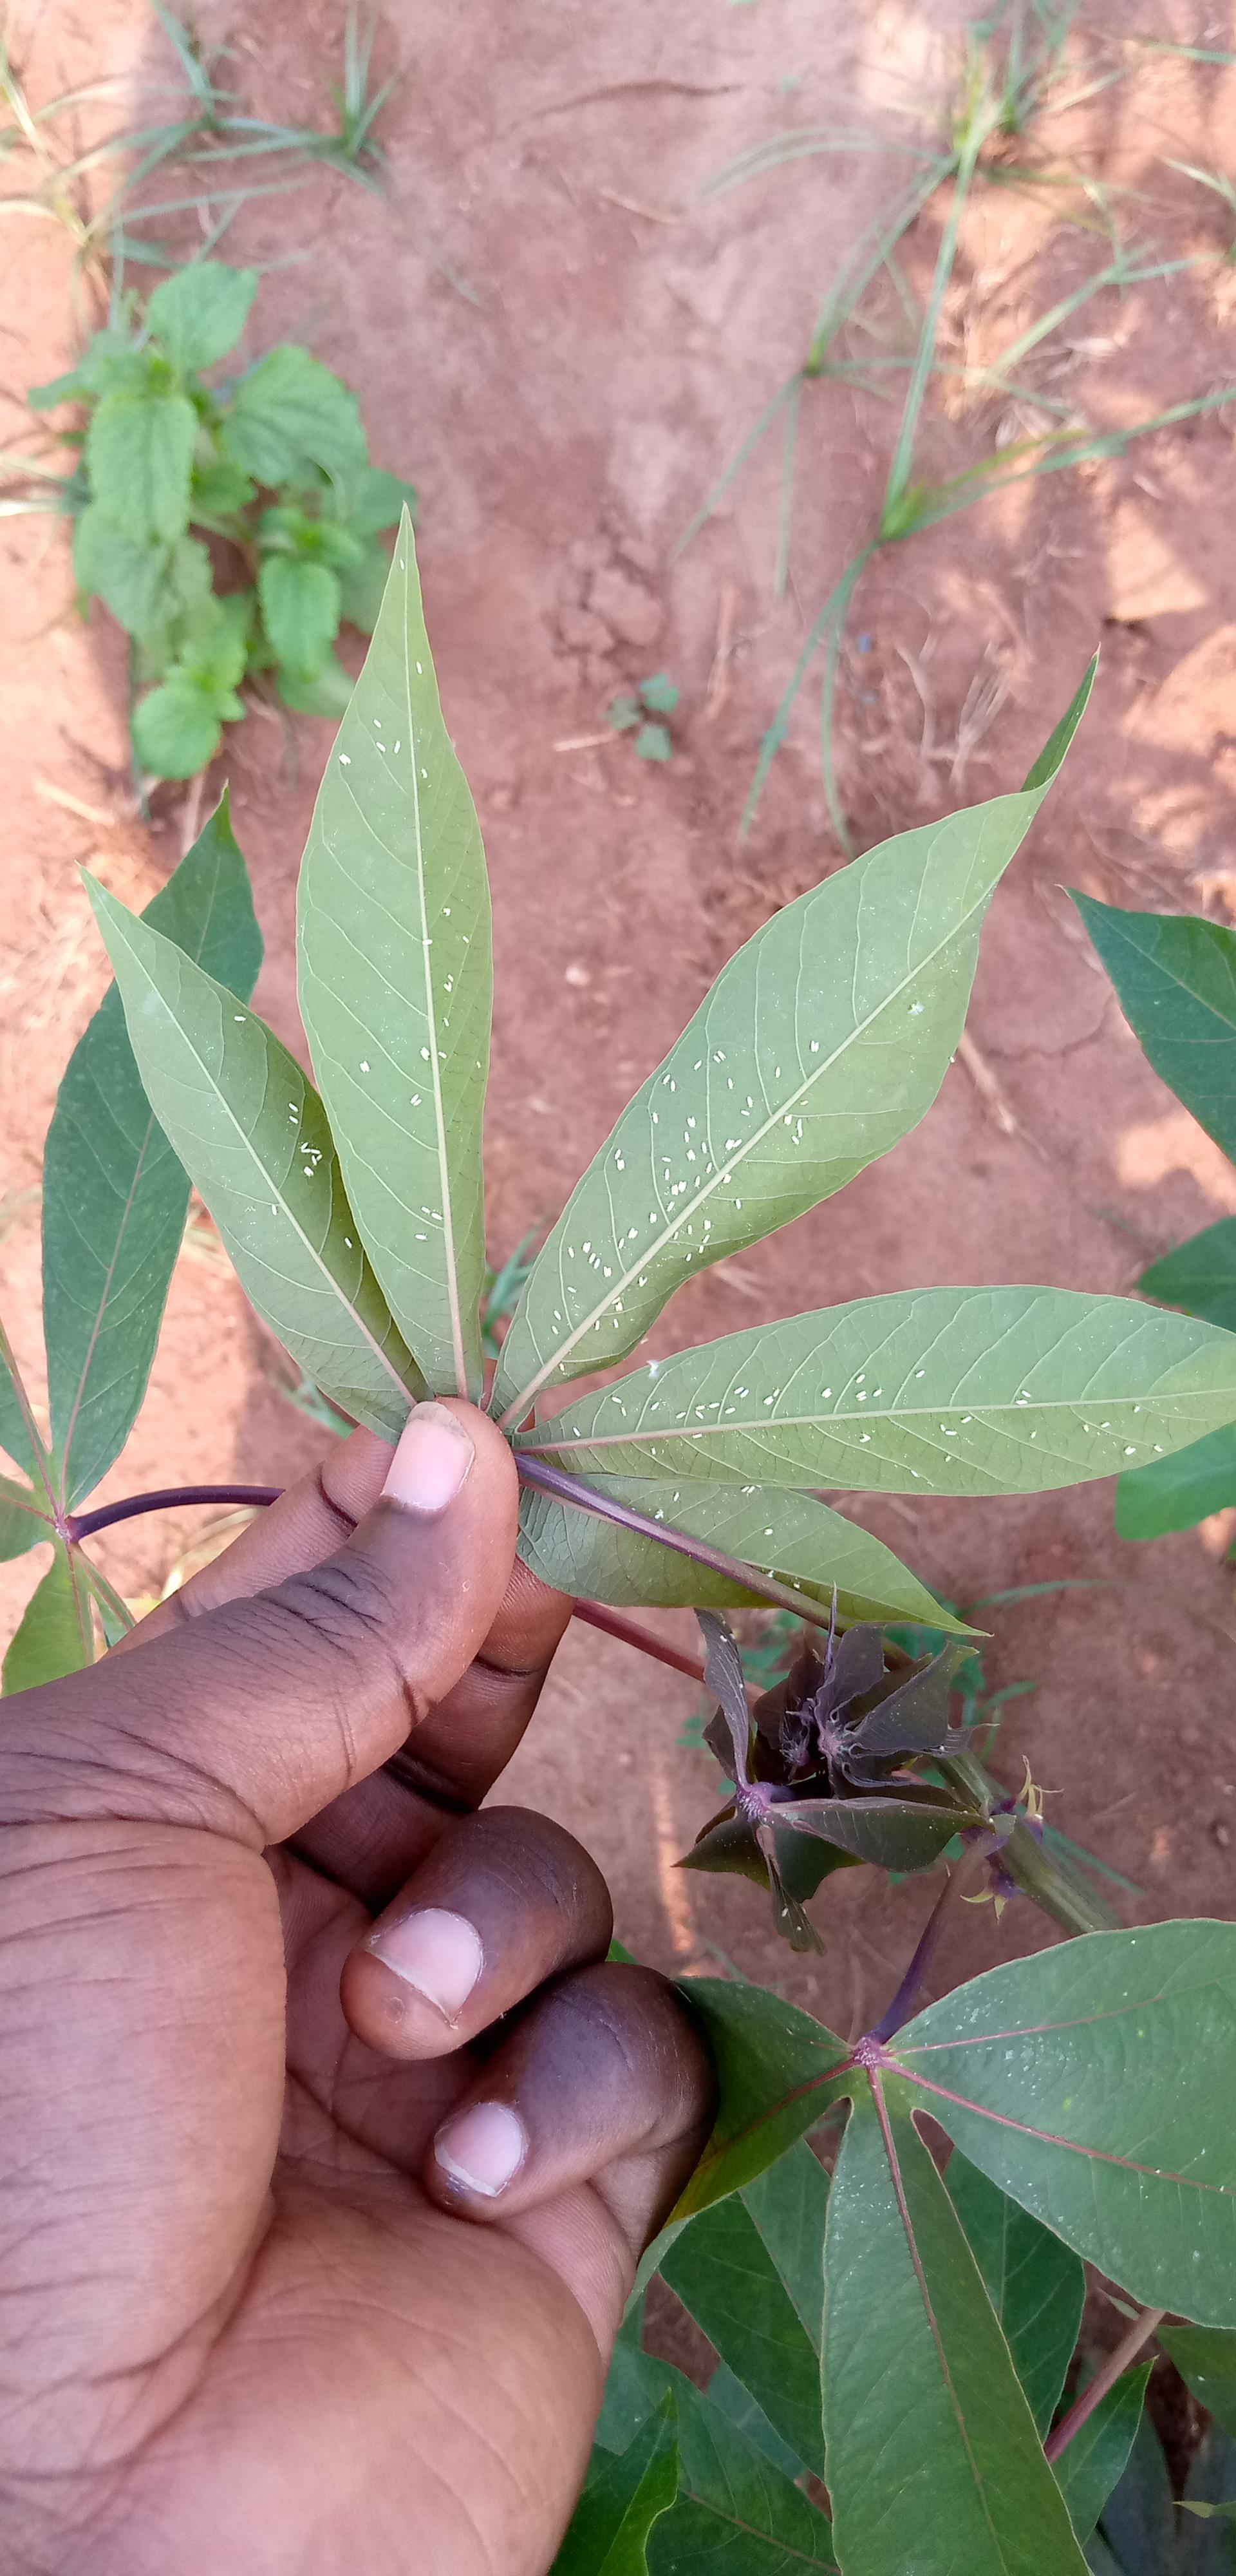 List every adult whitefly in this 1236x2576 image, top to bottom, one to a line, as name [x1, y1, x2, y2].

whitefly [398, 556, 407, 574]
whitefly [415, 659, 424, 674]
whitefly [373, 718, 383, 729]
whitefly [393, 739, 402, 755]
whitefly [375, 740, 386, 753]
whitefly [341, 753, 351, 764]
whitefly [338, 756, 347, 766]
whitefly [420, 766, 427, 781]
whitefly [440, 906, 453, 919]
whitefly [460, 934, 472, 947]
whitefly [420, 937, 435, 947]
whitefly [445, 973, 456, 982]
whitefly [447, 981, 453, 992]
whitefly [443, 982, 449, 993]
whitefly [906, 998, 924, 1015]
whitefly [233, 1014, 248, 1024]
whitefly [442, 1016, 452, 1028]
whitefly [810, 1038, 814, 1054]
whitefly [814, 1040, 819, 1053]
whitefly [421, 1046, 430, 1056]
whitefly [419, 1049, 429, 1061]
whitefly [716, 1050, 727, 1062]
whitefly [436, 1050, 449, 1061]
whitefly [712, 1054, 721, 1064]
whitefly [948, 1055, 957, 1065]
whitefly [474, 1059, 482, 1070]
whitefly [693, 1059, 703, 1071]
whitefly [364, 1060, 371, 1073]
whitefly [359, 1062, 365, 1072]
whitefly [774, 1065, 782, 1079]
whitefly [662, 1073, 672, 1085]
whitefly [726, 1076, 735, 1091]
whitefly [669, 1079, 676, 1094]
whitefly [409, 1093, 420, 1104]
whitefly [745, 1094, 755, 1109]
whitefly [798, 1098, 810, 1108]
whitefly [413, 1099, 422, 1108]
whitefly [287, 1102, 300, 1112]
whitefly [739, 1109, 750, 1117]
whitefly [651, 1110, 659, 1124]
whitefly [787, 1113, 793, 1126]
whitefly [686, 1114, 697, 1129]
whitefly [783, 1114, 787, 1125]
whitefly [288, 1115, 301, 1125]
whitefly [796, 1117, 803, 1128]
whitefly [798, 1128, 804, 1139]
whitefly [682, 1130, 691, 1144]
whitefly [791, 1135, 801, 1147]
whitefly [734, 1138, 742, 1150]
whitefly [724, 1139, 735, 1152]
whitefly [701, 1141, 708, 1154]
whitefly [301, 1141, 308, 1150]
whitefly [301, 1148, 311, 1154]
whitefly [613, 1148, 622, 1159]
whitefly [311, 1149, 321, 1155]
whitefly [689, 1149, 697, 1161]
whitefly [686, 1151, 692, 1161]
whitefly [316, 1153, 323, 1161]
whitefly [310, 1154, 318, 1166]
whitefly [660, 1155, 673, 1163]
whitefly [617, 1158, 621, 1171]
whitefly [620, 1158, 625, 1171]
whitefly [705, 1160, 714, 1175]
whitefly [305, 1166, 314, 1177]
whitefly [664, 1166, 670, 1182]
whitefly [303, 1168, 310, 1178]
whitefly [722, 1174, 734, 1184]
whitefly [693, 1175, 701, 1189]
whitefly [679, 1180, 684, 1190]
whitefly [682, 1181, 688, 1193]
whitefly [675, 1183, 679, 1197]
whitefly [671, 1184, 674, 1195]
whitefly [734, 1196, 743, 1211]
whitefly [665, 1200, 677, 1214]
whitefly [271, 1202, 278, 1217]
whitefly [420, 1206, 431, 1215]
whitefly [649, 1210, 653, 1224]
whitefly [431, 1211, 444, 1222]
whitefly [653, 1212, 658, 1222]
whitefly [704, 1218, 713, 1231]
whitefly [687, 1222, 693, 1236]
whitefly [628, 1227, 635, 1239]
whitefly [632, 1229, 639, 1239]
whitefly [672, 1230, 680, 1242]
whitefly [413, 1232, 427, 1241]
whitefly [702, 1233, 711, 1244]
whitefly [344, 1236, 355, 1250]
whitefly [617, 1236, 624, 1250]
whitefly [581, 1240, 592, 1252]
whitefly [698, 1244, 706, 1255]
whitefly [568, 1245, 574, 1260]
whitefly [587, 1251, 597, 1264]
whitefly [684, 1252, 692, 1264]
whitefly [594, 1257, 601, 1271]
whitefly [602, 1265, 608, 1277]
whitefly [608, 1267, 613, 1277]
whitefly [638, 1276, 650, 1287]
whitefly [566, 1285, 578, 1294]
whitefly [612, 1296, 621, 1303]
whitefly [618, 1302, 625, 1311]
whitefly [614, 1303, 619, 1312]
whitefly [553, 1309, 563, 1321]
whitefly [612, 1318, 621, 1330]
whitefly [593, 1318, 600, 1332]
whitefly [549, 1323, 560, 1336]
whitefly [639, 1336, 650, 1347]
whitefly [644, 1358, 662, 1378]
whitefly [557, 1363, 567, 1372]
whitefly [914, 1368, 926, 1379]
whitefly [856, 1373, 866, 1384]
whitefly [735, 1387, 745, 1396]
whitefly [773, 1387, 780, 1397]
whitefly [822, 1388, 831, 1398]
whitefly [871, 1388, 885, 1397]
whitefly [740, 1389, 750, 1399]
whitefly [856, 1390, 866, 1397]
whitefly [1021, 1390, 1037, 1398]
whitefly [825, 1392, 832, 1399]
whitefly [610, 1395, 623, 1405]
whitefly [763, 1396, 773, 1405]
whitefly [857, 1396, 867, 1402]
whitefly [766, 1398, 774, 1406]
whitefly [1014, 1398, 1028, 1405]
whitefly [650, 1400, 660, 1412]
whitefly [708, 1401, 720, 1408]
whitefly [695, 1405, 707, 1410]
whitefly [1132, 1405, 1141, 1414]
whitefly [620, 1406, 628, 1417]
whitefly [724, 1406, 736, 1414]
whitefly [695, 1409, 704, 1420]
whitefly [675, 1410, 687, 1420]
whitefly [959, 1415, 975, 1425]
whitefly [1099, 1421, 1112, 1428]
whitefly [1081, 1422, 1091, 1434]
whitefly [939, 1423, 946, 1432]
whitefly [571, 1426, 583, 1439]
whitefly [1029, 1428, 1039, 1439]
whitefly [944, 1429, 958, 1436]
whitefly [859, 1432, 872, 1443]
whitefly [691, 1433, 703, 1440]
whitefly [1123, 1444, 1138, 1456]
whitefly [1152, 1444, 1164, 1453]
whitefly [649, 1446, 657, 1457]
whitefly [944, 1454, 951, 1463]
whitefly [910, 1468, 920, 1478]
whitefly [740, 1485, 749, 1494]
whitefly [747, 1485, 756, 1495]
whitefly [672, 1490, 680, 1502]
whitefly [653, 1507, 664, 1520]
whitefly [763, 1527, 774, 1536]
whitefly [763, 1569, 774, 1578]
whitefly [792, 1582, 801, 1590]
whitefly [729, 1631, 736, 1641]
whitefly [718, 1633, 728, 1643]
whitefly [738, 1682, 744, 1690]
whitefly [939, 1744, 946, 1752]
whitefly [1033, 1813, 1045, 1821]
whitefly [988, 1817, 995, 1824]
whitefly [780, 1906, 789, 1918]
whitefly [795, 1924, 803, 1932]
whitefly [1129, 1939, 1136, 1946]
whitefly [1154, 2168, 1161, 2175]
whitefly [1218, 2184, 1225, 2192]
whitefly [1196, 2374, 1206, 2383]